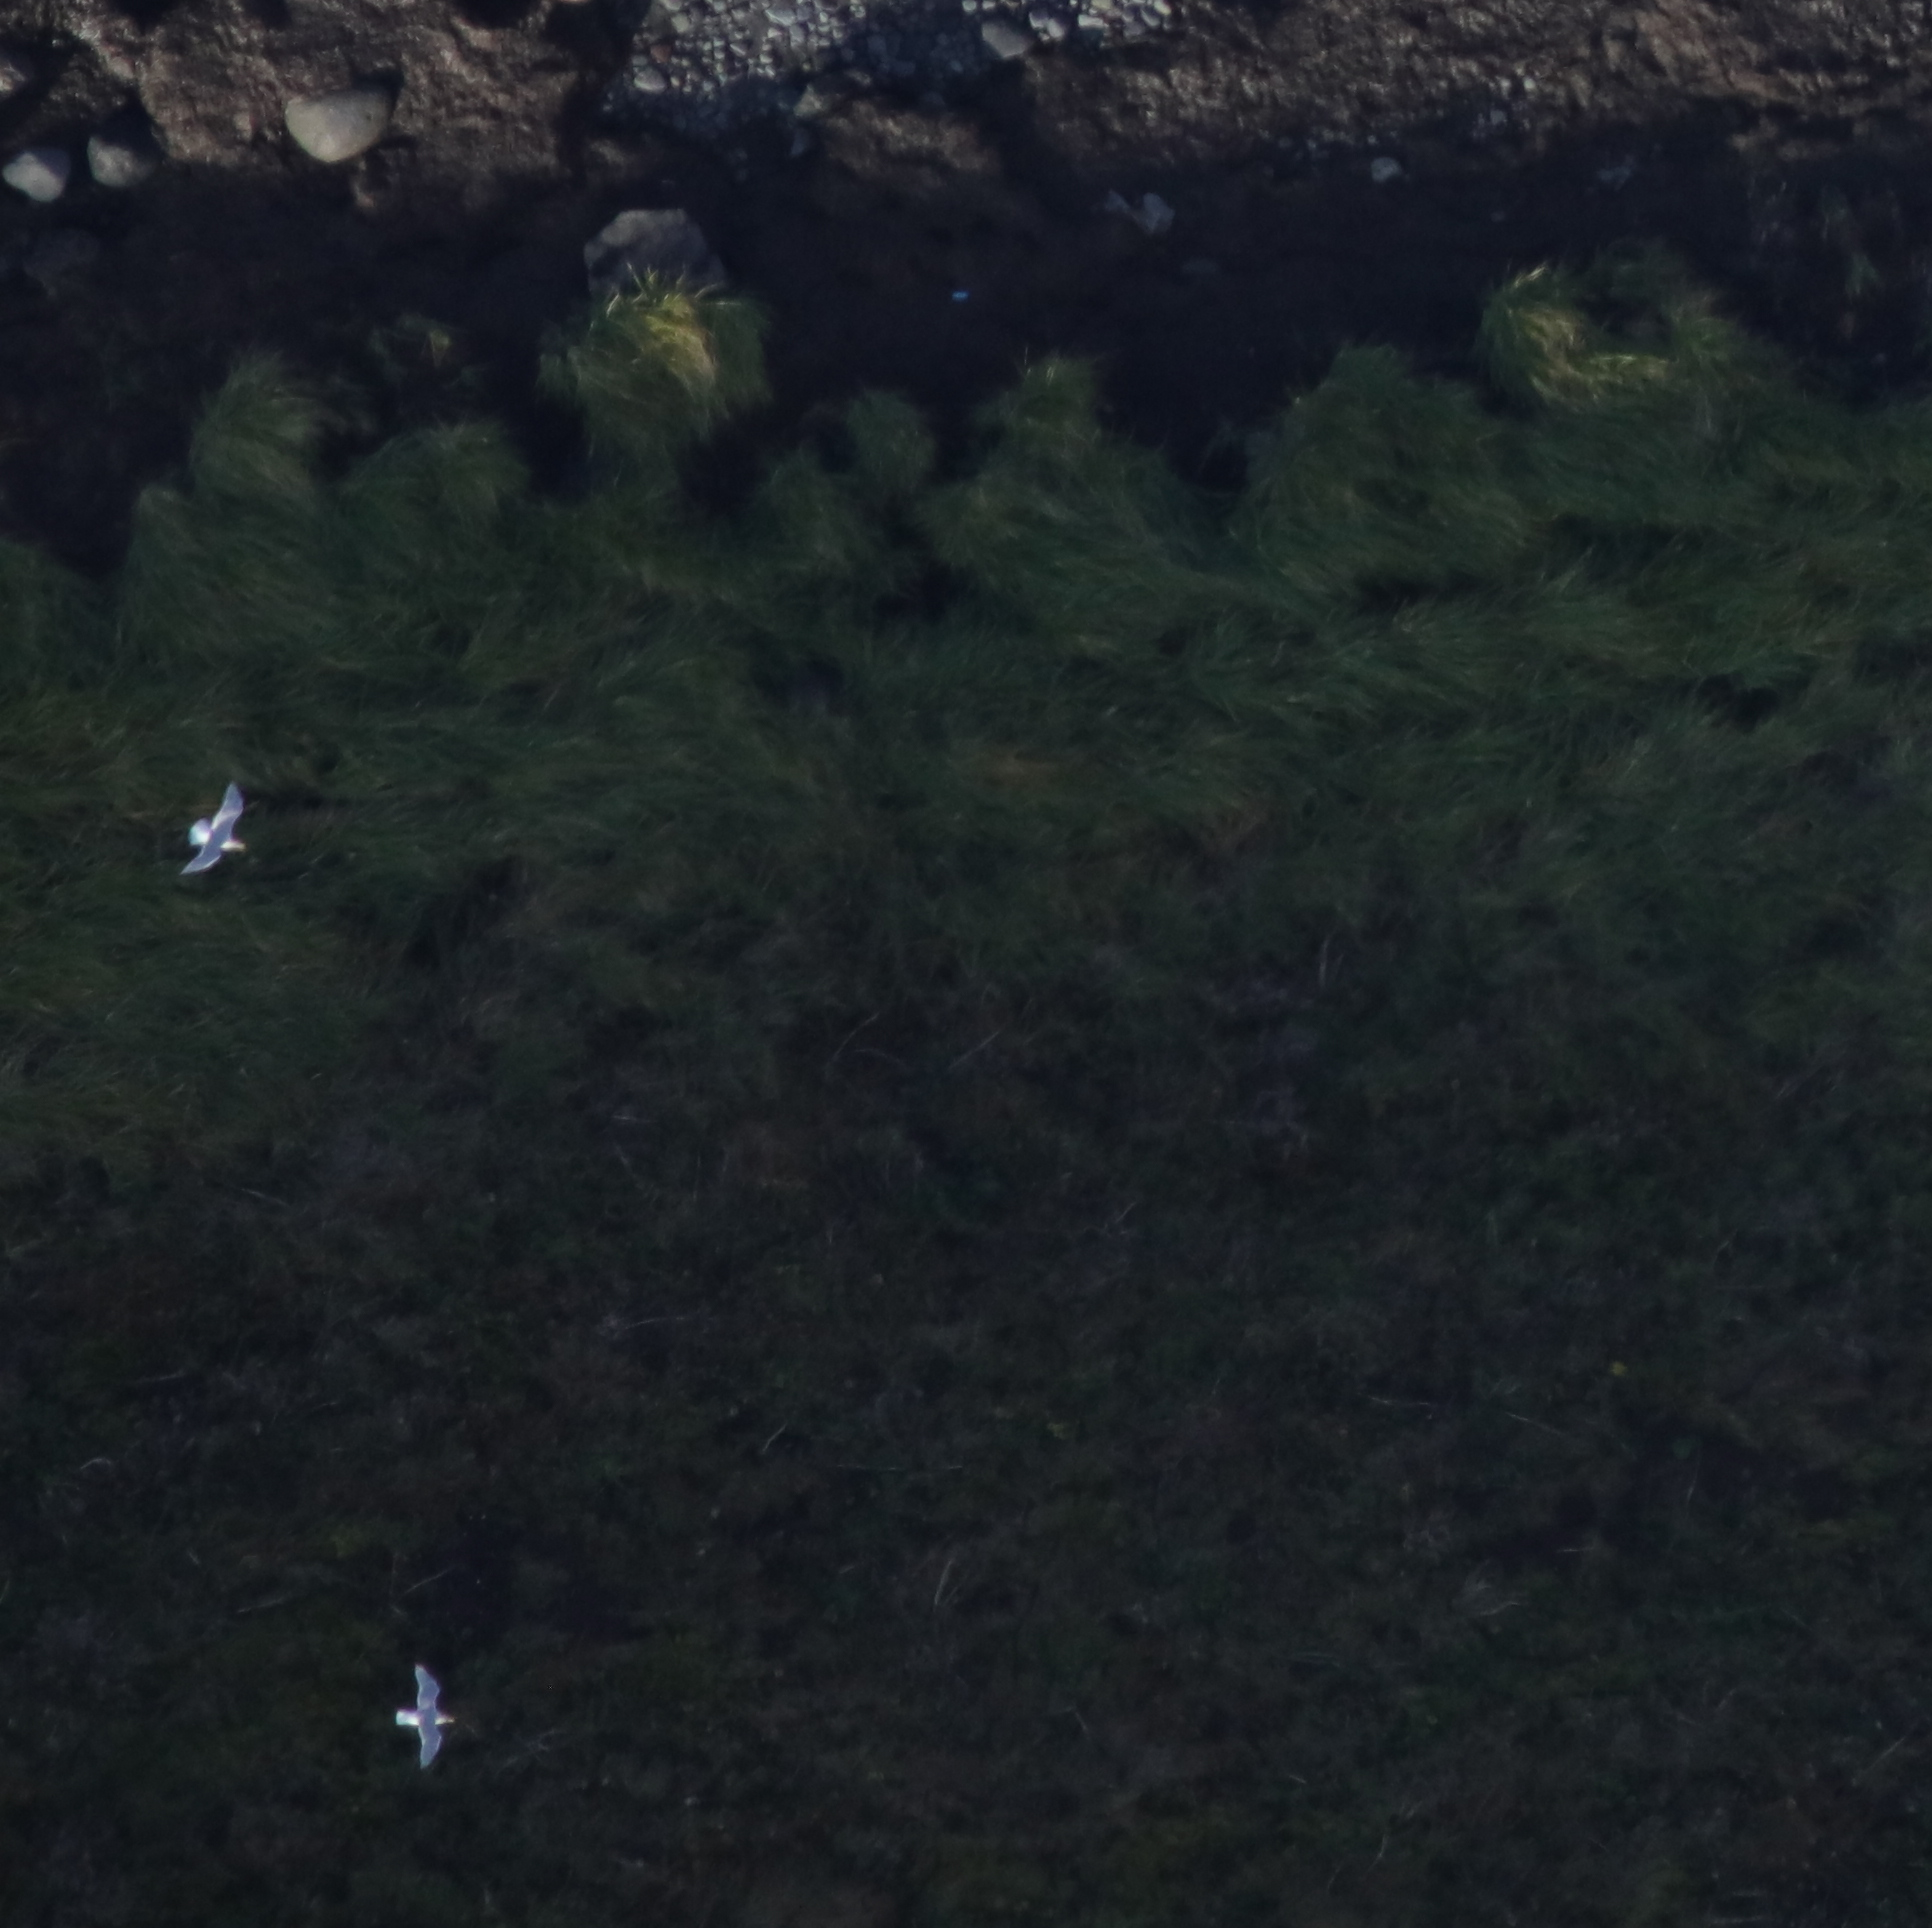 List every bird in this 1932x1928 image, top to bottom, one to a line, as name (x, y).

gull (221, 826)
gull (428, 1712)